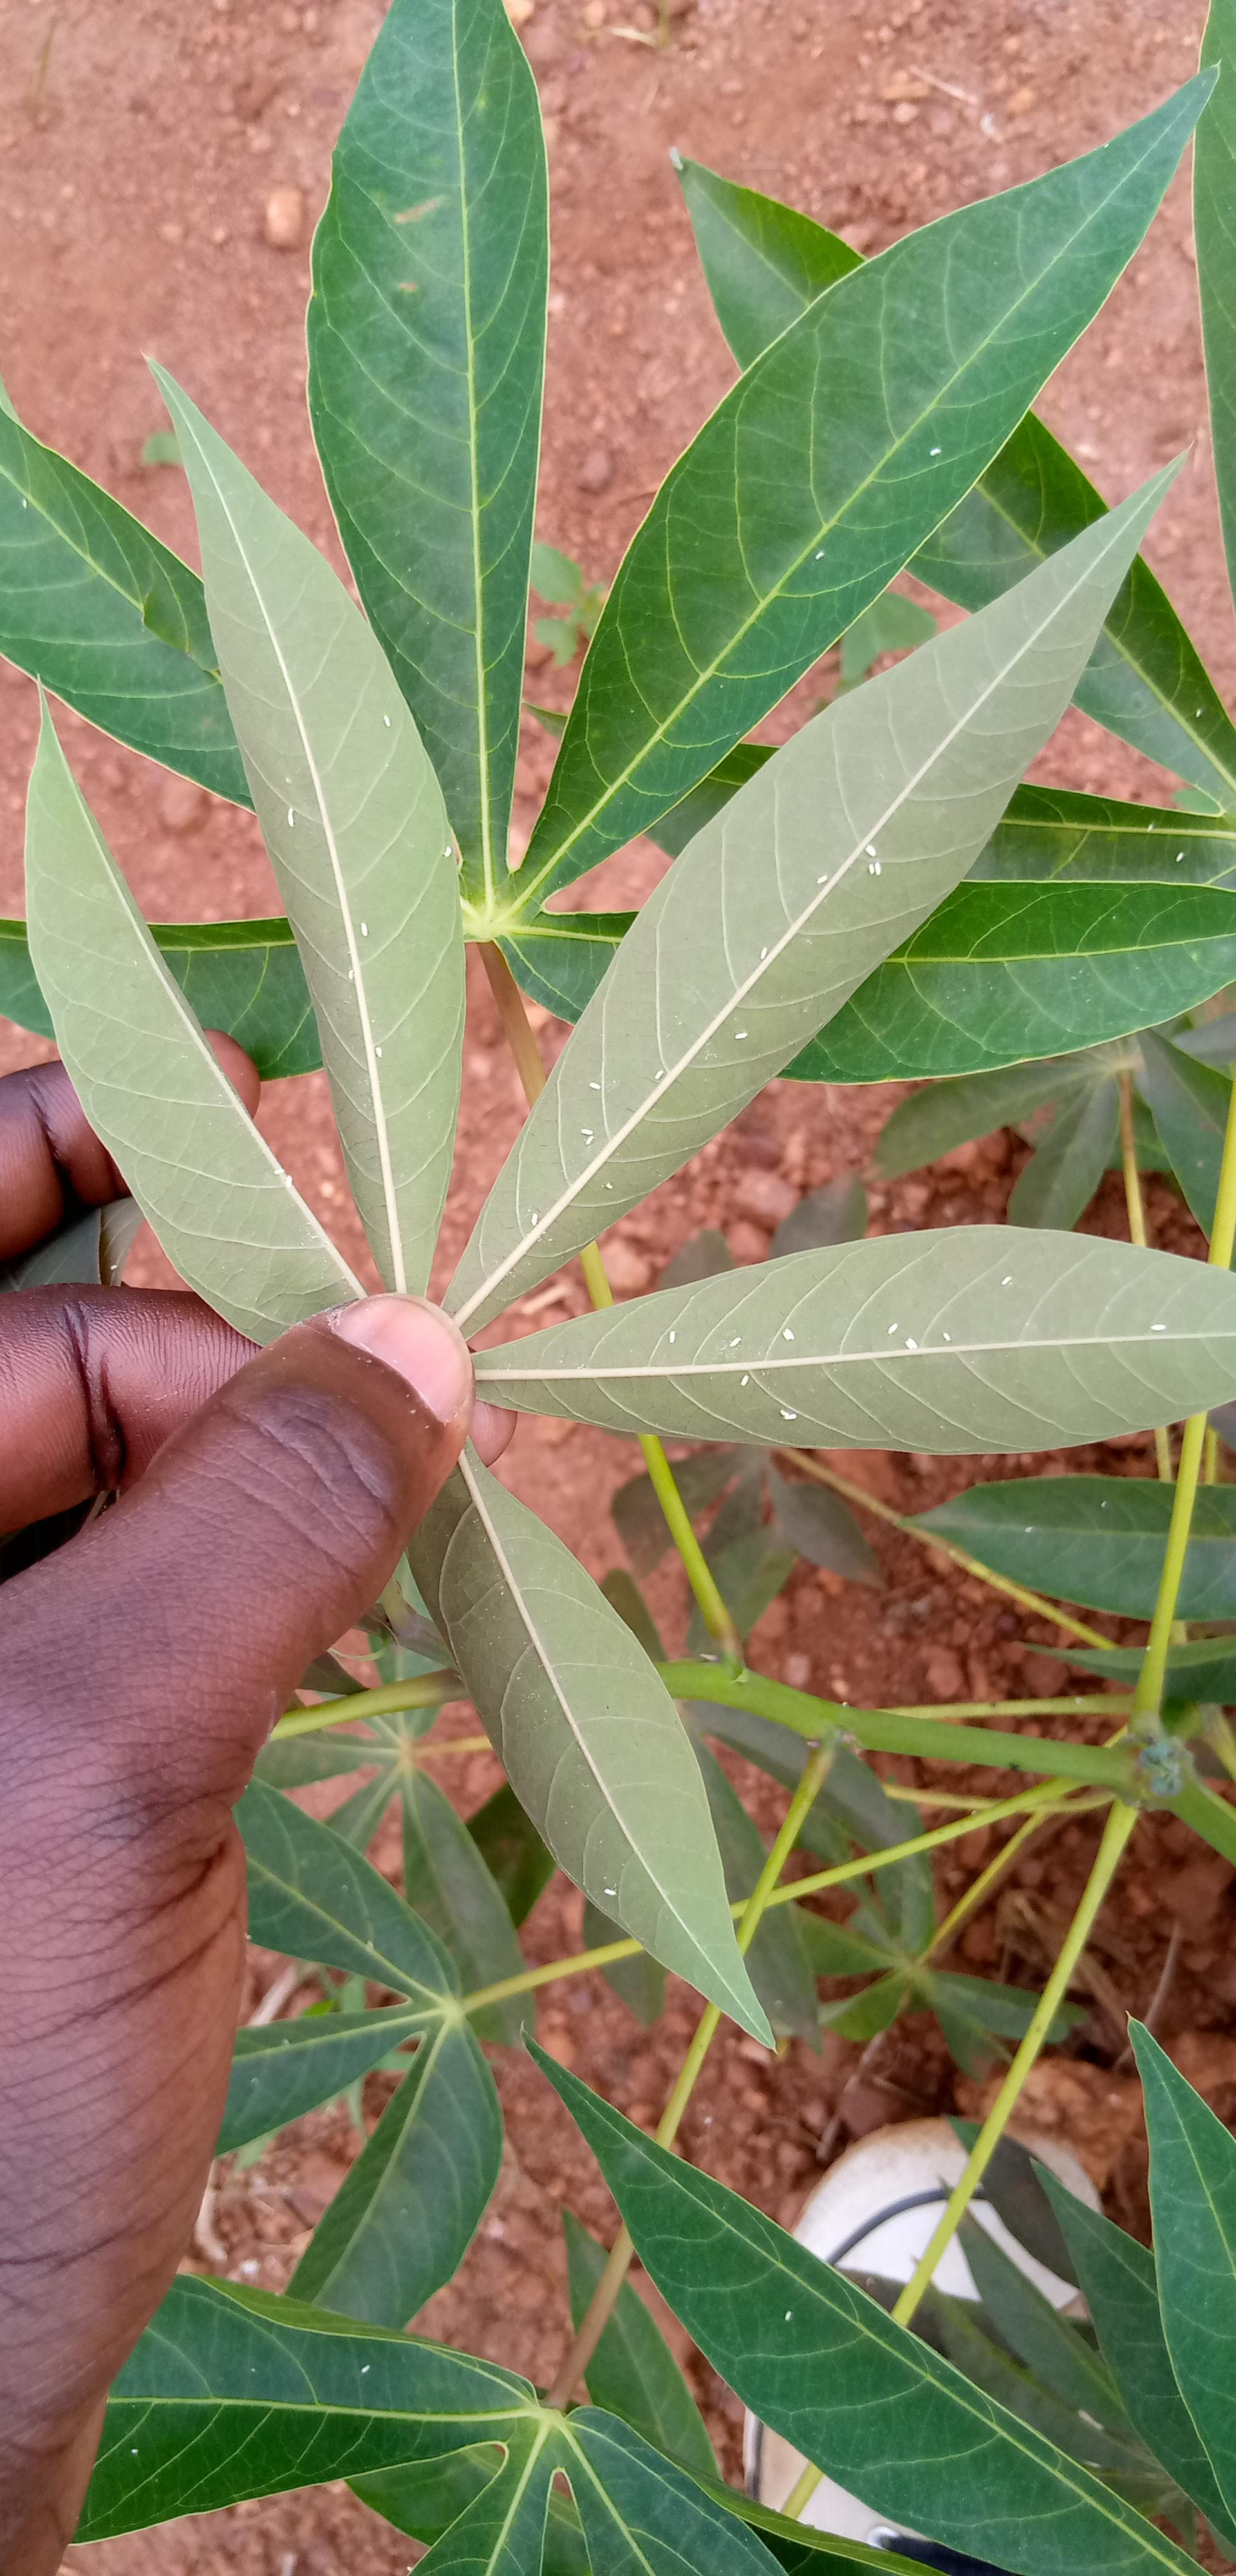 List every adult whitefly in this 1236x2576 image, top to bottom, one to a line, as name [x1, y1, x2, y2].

whitefly [1101, 142, 1111, 151]
whitefly [927, 447, 943, 458]
whitefly [812, 549, 827, 562]
whitefly [1193, 706, 1204, 722]
whitefly [382, 712, 392, 729]
whitefly [285, 805, 296, 829]
whitefly [1144, 821, 1156, 834]
whitefly [863, 842, 879, 859]
whitefly [440, 845, 457, 862]
whitefly [1174, 849, 1186, 866]
whitefly [874, 860, 882, 878]
whitefly [865, 861, 874, 877]
whitefly [814, 872, 828, 886]
whitefly [358, 920, 371, 939]
whitefly [758, 945, 769, 961]
whitefly [346, 967, 357, 981]
whitefly [733, 1029, 749, 1041]
whitefly [373, 1045, 386, 1059]
whitefly [651, 1068, 665, 1082]
whitefly [585, 1081, 603, 1094]
whitefly [578, 1127, 597, 1137]
whitefly [584, 1135, 596, 1148]
whitefly [272, 1166, 286, 1177]
whitefly [283, 1172, 299, 1191]
whitefly [528, 1211, 541, 1227]
whitefly [999, 1273, 1014, 1290]
whitefly [885, 1321, 899, 1336]
whitefly [1148, 1321, 1169, 1334]
whitefly [780, 1327, 796, 1342]
whitefly [666, 1329, 678, 1347]
whitefly [939, 1331, 953, 1345]
whitefly [726, 1335, 743, 1350]
whitefly [902, 1335, 921, 1353]
whitefly [738, 1372, 753, 1388]
whitefly [777, 1408, 789, 1416]
whitefly [782, 1414, 798, 1423]
whitefly [1100, 1500, 1109, 1508]
whitefly [1023, 1525, 1034, 1535]
whitefly [601, 1886, 619, 1897]
whitefly [782, 2308, 794, 2322]
whitefly [359, 2363, 371, 2374]
whitefly [129, 2447, 140, 2456]